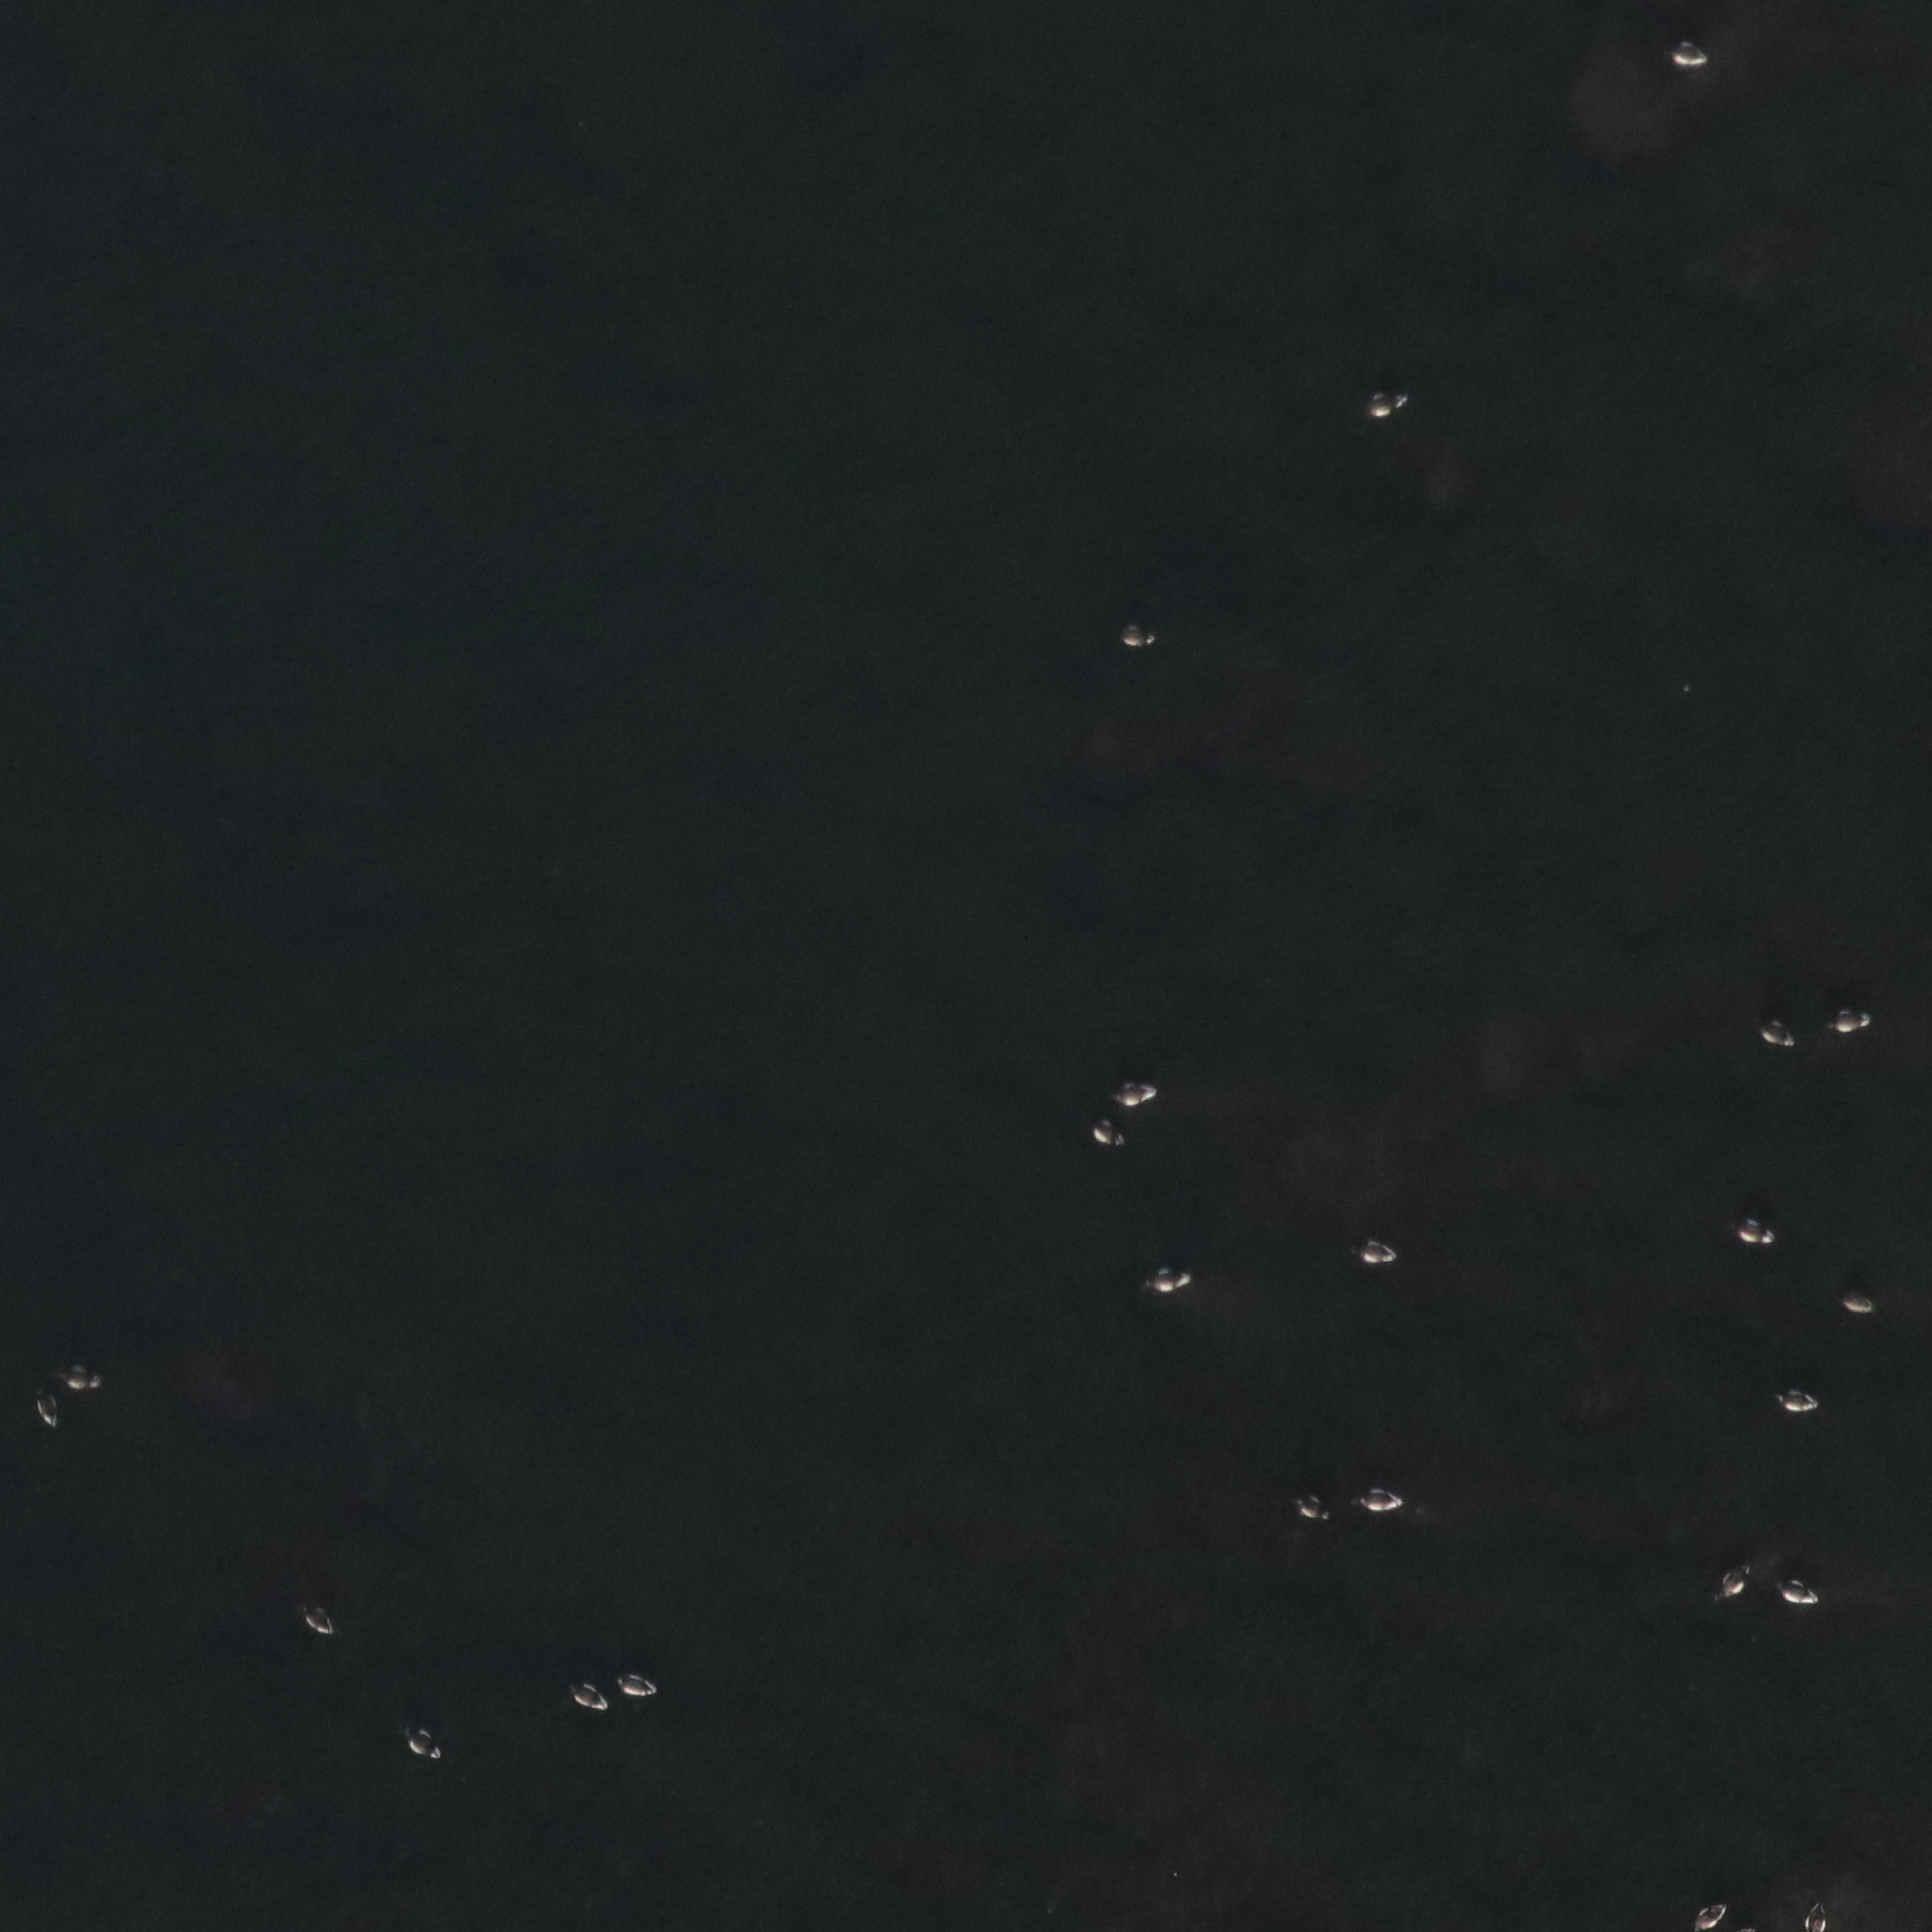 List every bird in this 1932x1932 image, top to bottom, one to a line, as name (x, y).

brant (1687, 52)
brant (1385, 405)
brant (1138, 637)
brant (1848, 1019)
brant (1776, 1032)
brant (1133, 1091)
brant (1108, 1134)
brant (1753, 1229)
brant (1375, 1251)
brant (1166, 1278)
brant (1857, 1304)
brant (81, 1375)
brant (1795, 1399)
brant (47, 1407)
brant (1378, 1499)
brant (1313, 1510)
brant (1734, 1584)
brant (1796, 1592)
brant (318, 1618)
brant (634, 1683)
brant (587, 1695)
brant (423, 1742)
brant (1710, 1917)
brant (1816, 1922)